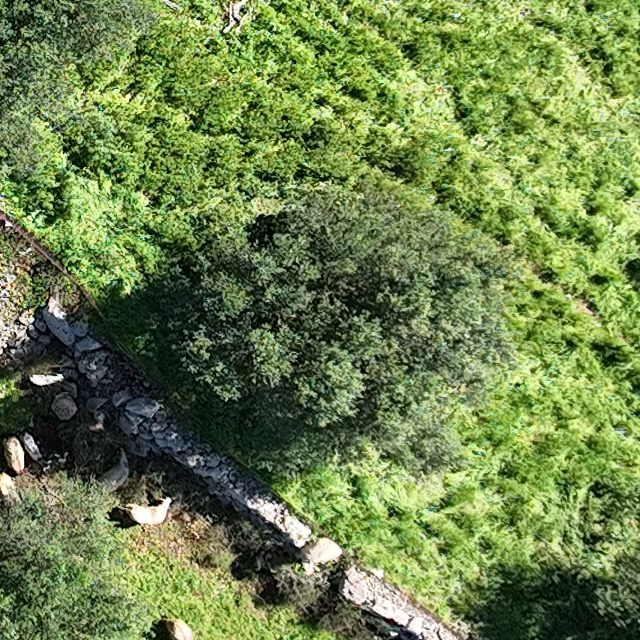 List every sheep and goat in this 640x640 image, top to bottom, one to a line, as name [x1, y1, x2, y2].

sheep [30, 374, 62, 387]
sheep [23, 434, 52, 471]
sheep [4, 436, 25, 473]
sheep [97, 449, 129, 493]
sheep [0, 470, 23, 505]
sheep [124, 498, 171, 526]
sheep [165, 617, 193, 639]